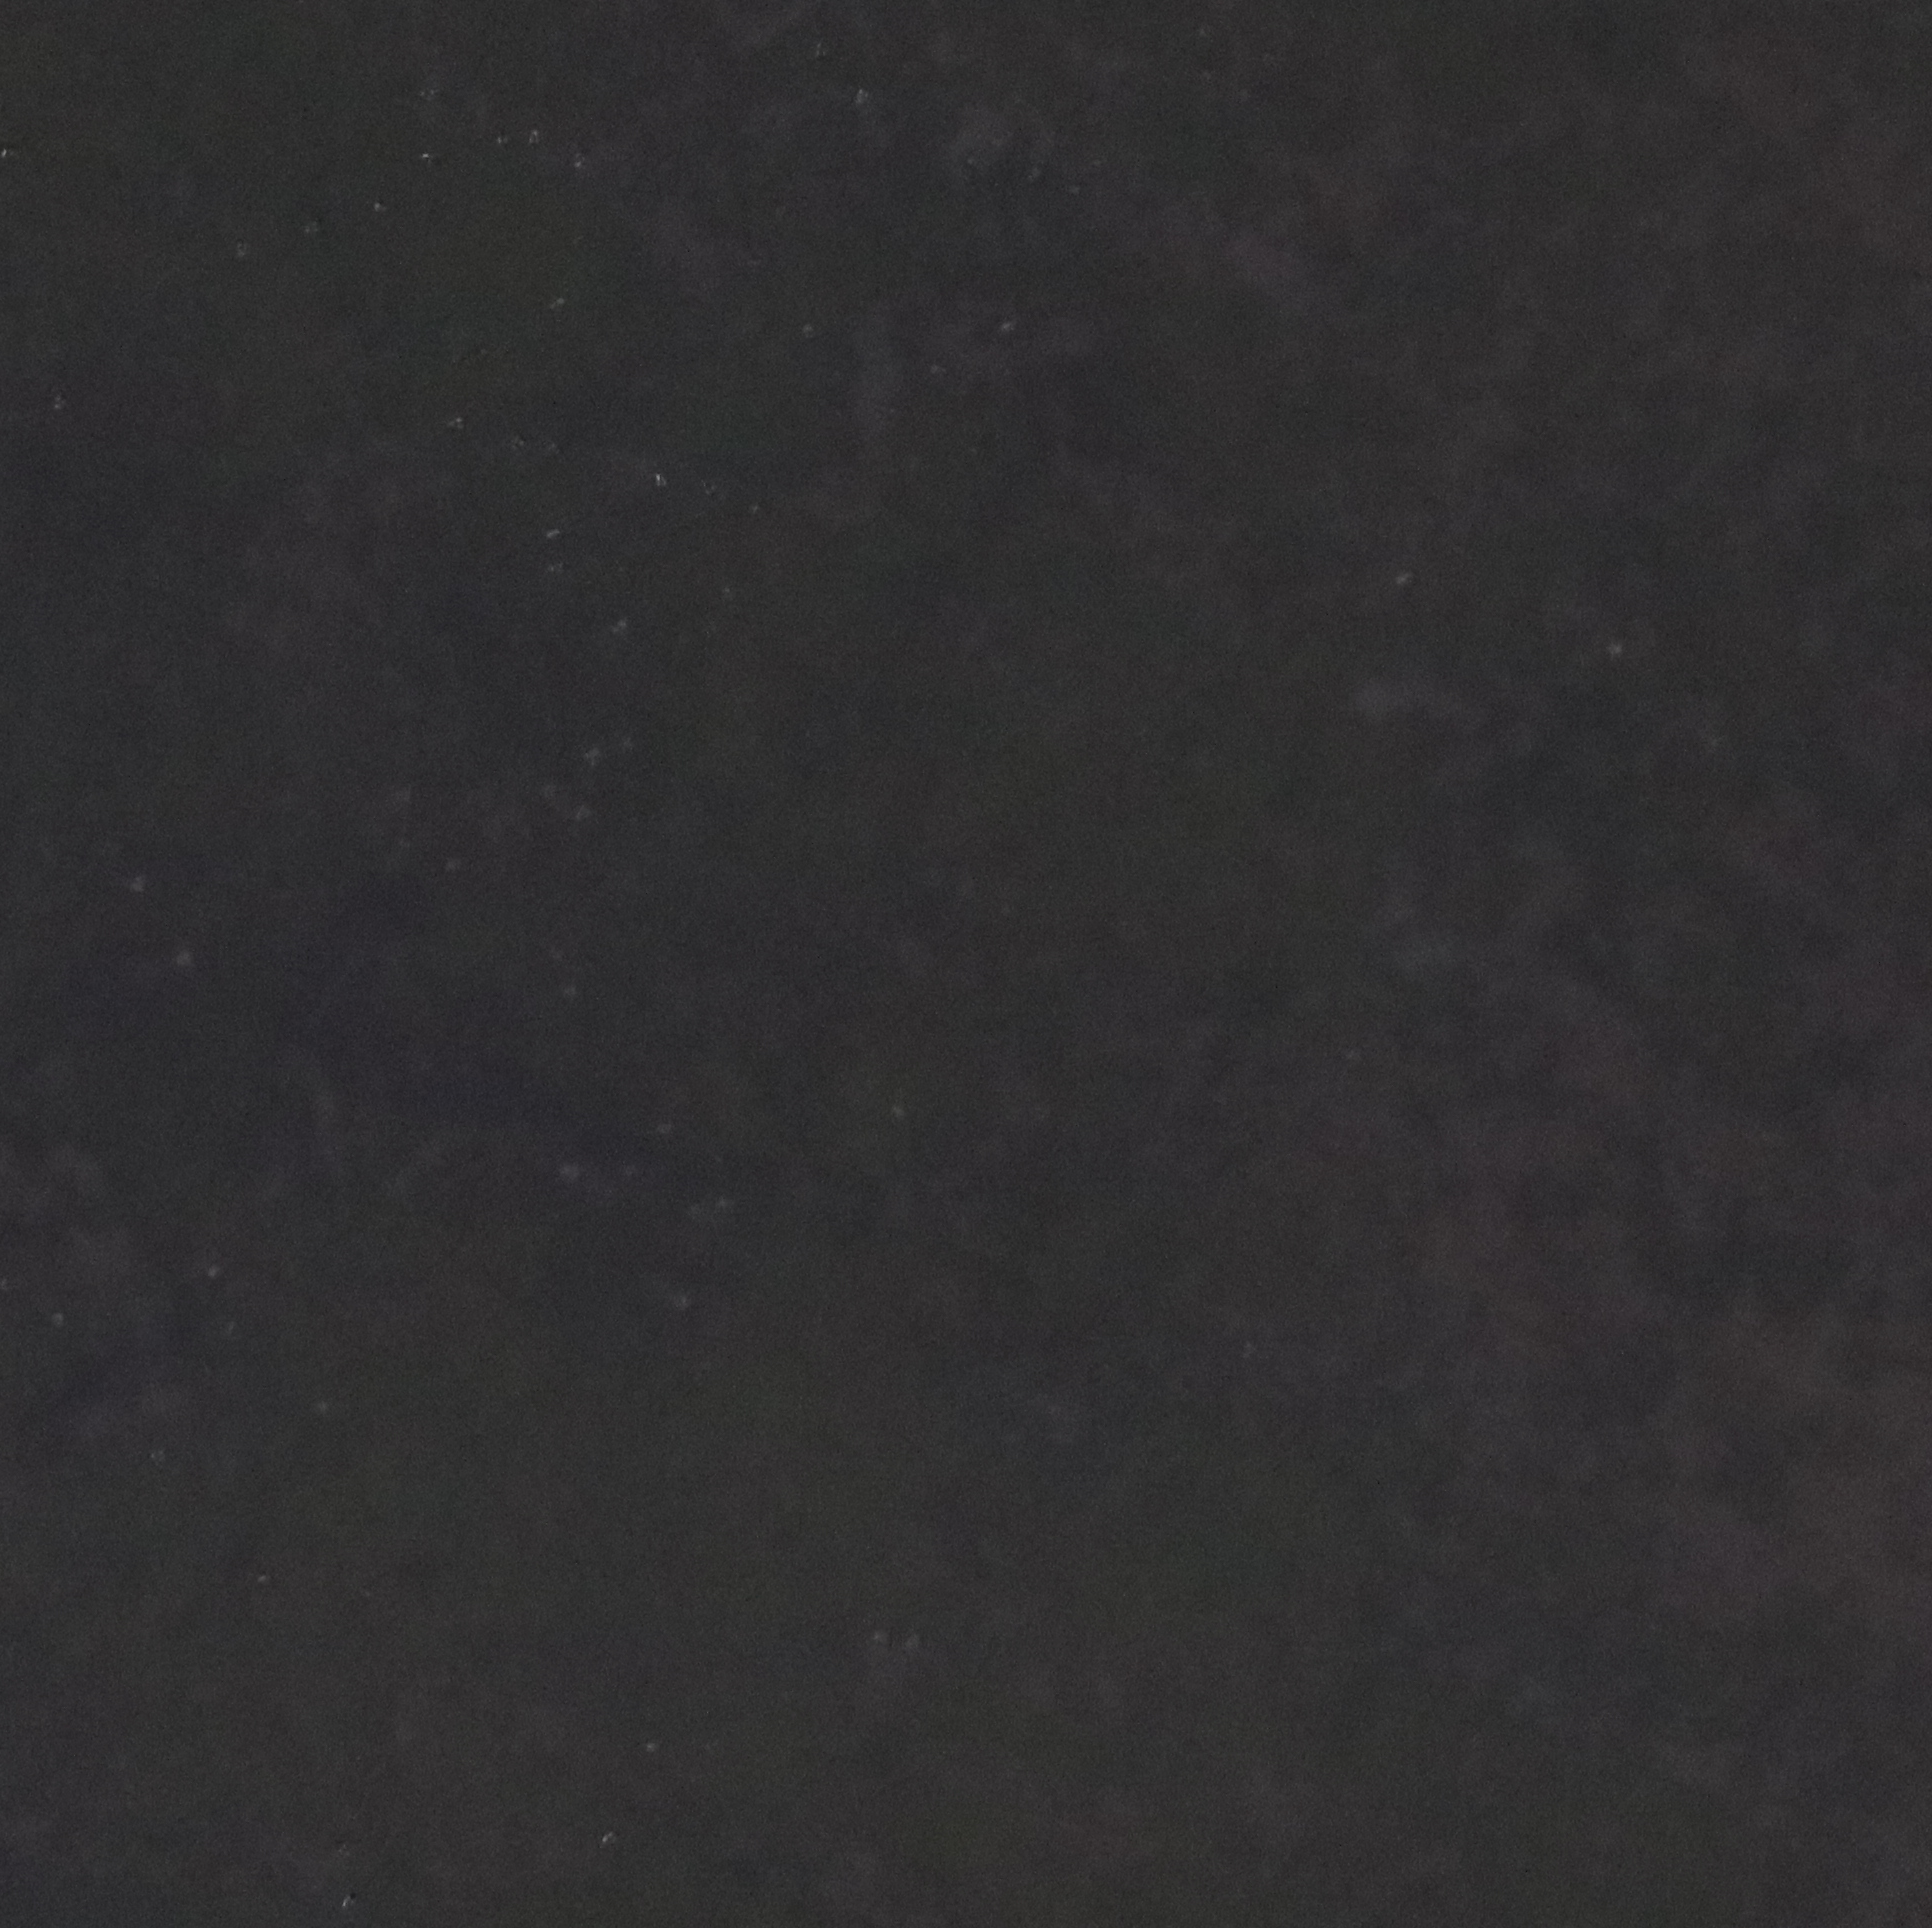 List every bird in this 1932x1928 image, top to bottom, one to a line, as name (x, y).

brant (296, 2)
other bird (1210, 40)
brant (814, 45)
other bird (1213, 77)
other bird (1245, 89)
brant (423, 100)
brant (857, 101)
brant (534, 132)
other bird (1005, 138)
brant (499, 144)
brant (433, 161)
brant (8, 163)
brant (584, 163)
other bird (974, 165)
other bird (1092, 173)
other bird (1033, 177)
other bird (1071, 196)
brant (386, 206)
brant (314, 229)
brant (243, 249)
brant (559, 310)
other bird (1017, 324)
brant (806, 331)
brant (939, 368)
brant (62, 401)
brant (461, 425)
brant (521, 449)
brant (560, 449)
brant (709, 484)
brant (655, 487)
other bird (556, 533)
other bird (557, 566)
other bird (1401, 578)
other bird (623, 625)
other bird (1615, 649)
other bird (626, 745)
other bird (586, 762)
other bird (551, 795)
other bird (589, 821)
other bird (455, 864)
other bird (144, 879)
other bird (559, 950)
other bird (183, 960)
other bird (571, 996)
other bird (898, 1113)
other bird (668, 1124)
other bird (571, 1172)
other bird (637, 1172)
other bird (215, 1272)
other bird (7, 1284)
other bird (56, 1322)
other bird (233, 1329)
other bird (326, 1407)
brant (158, 1463)
other bird (263, 1581)
other bird (879, 1636)
other bird (914, 1643)
brant (659, 1743)
brant (614, 1840)
brant (343, 1853)
brant (348, 1904)